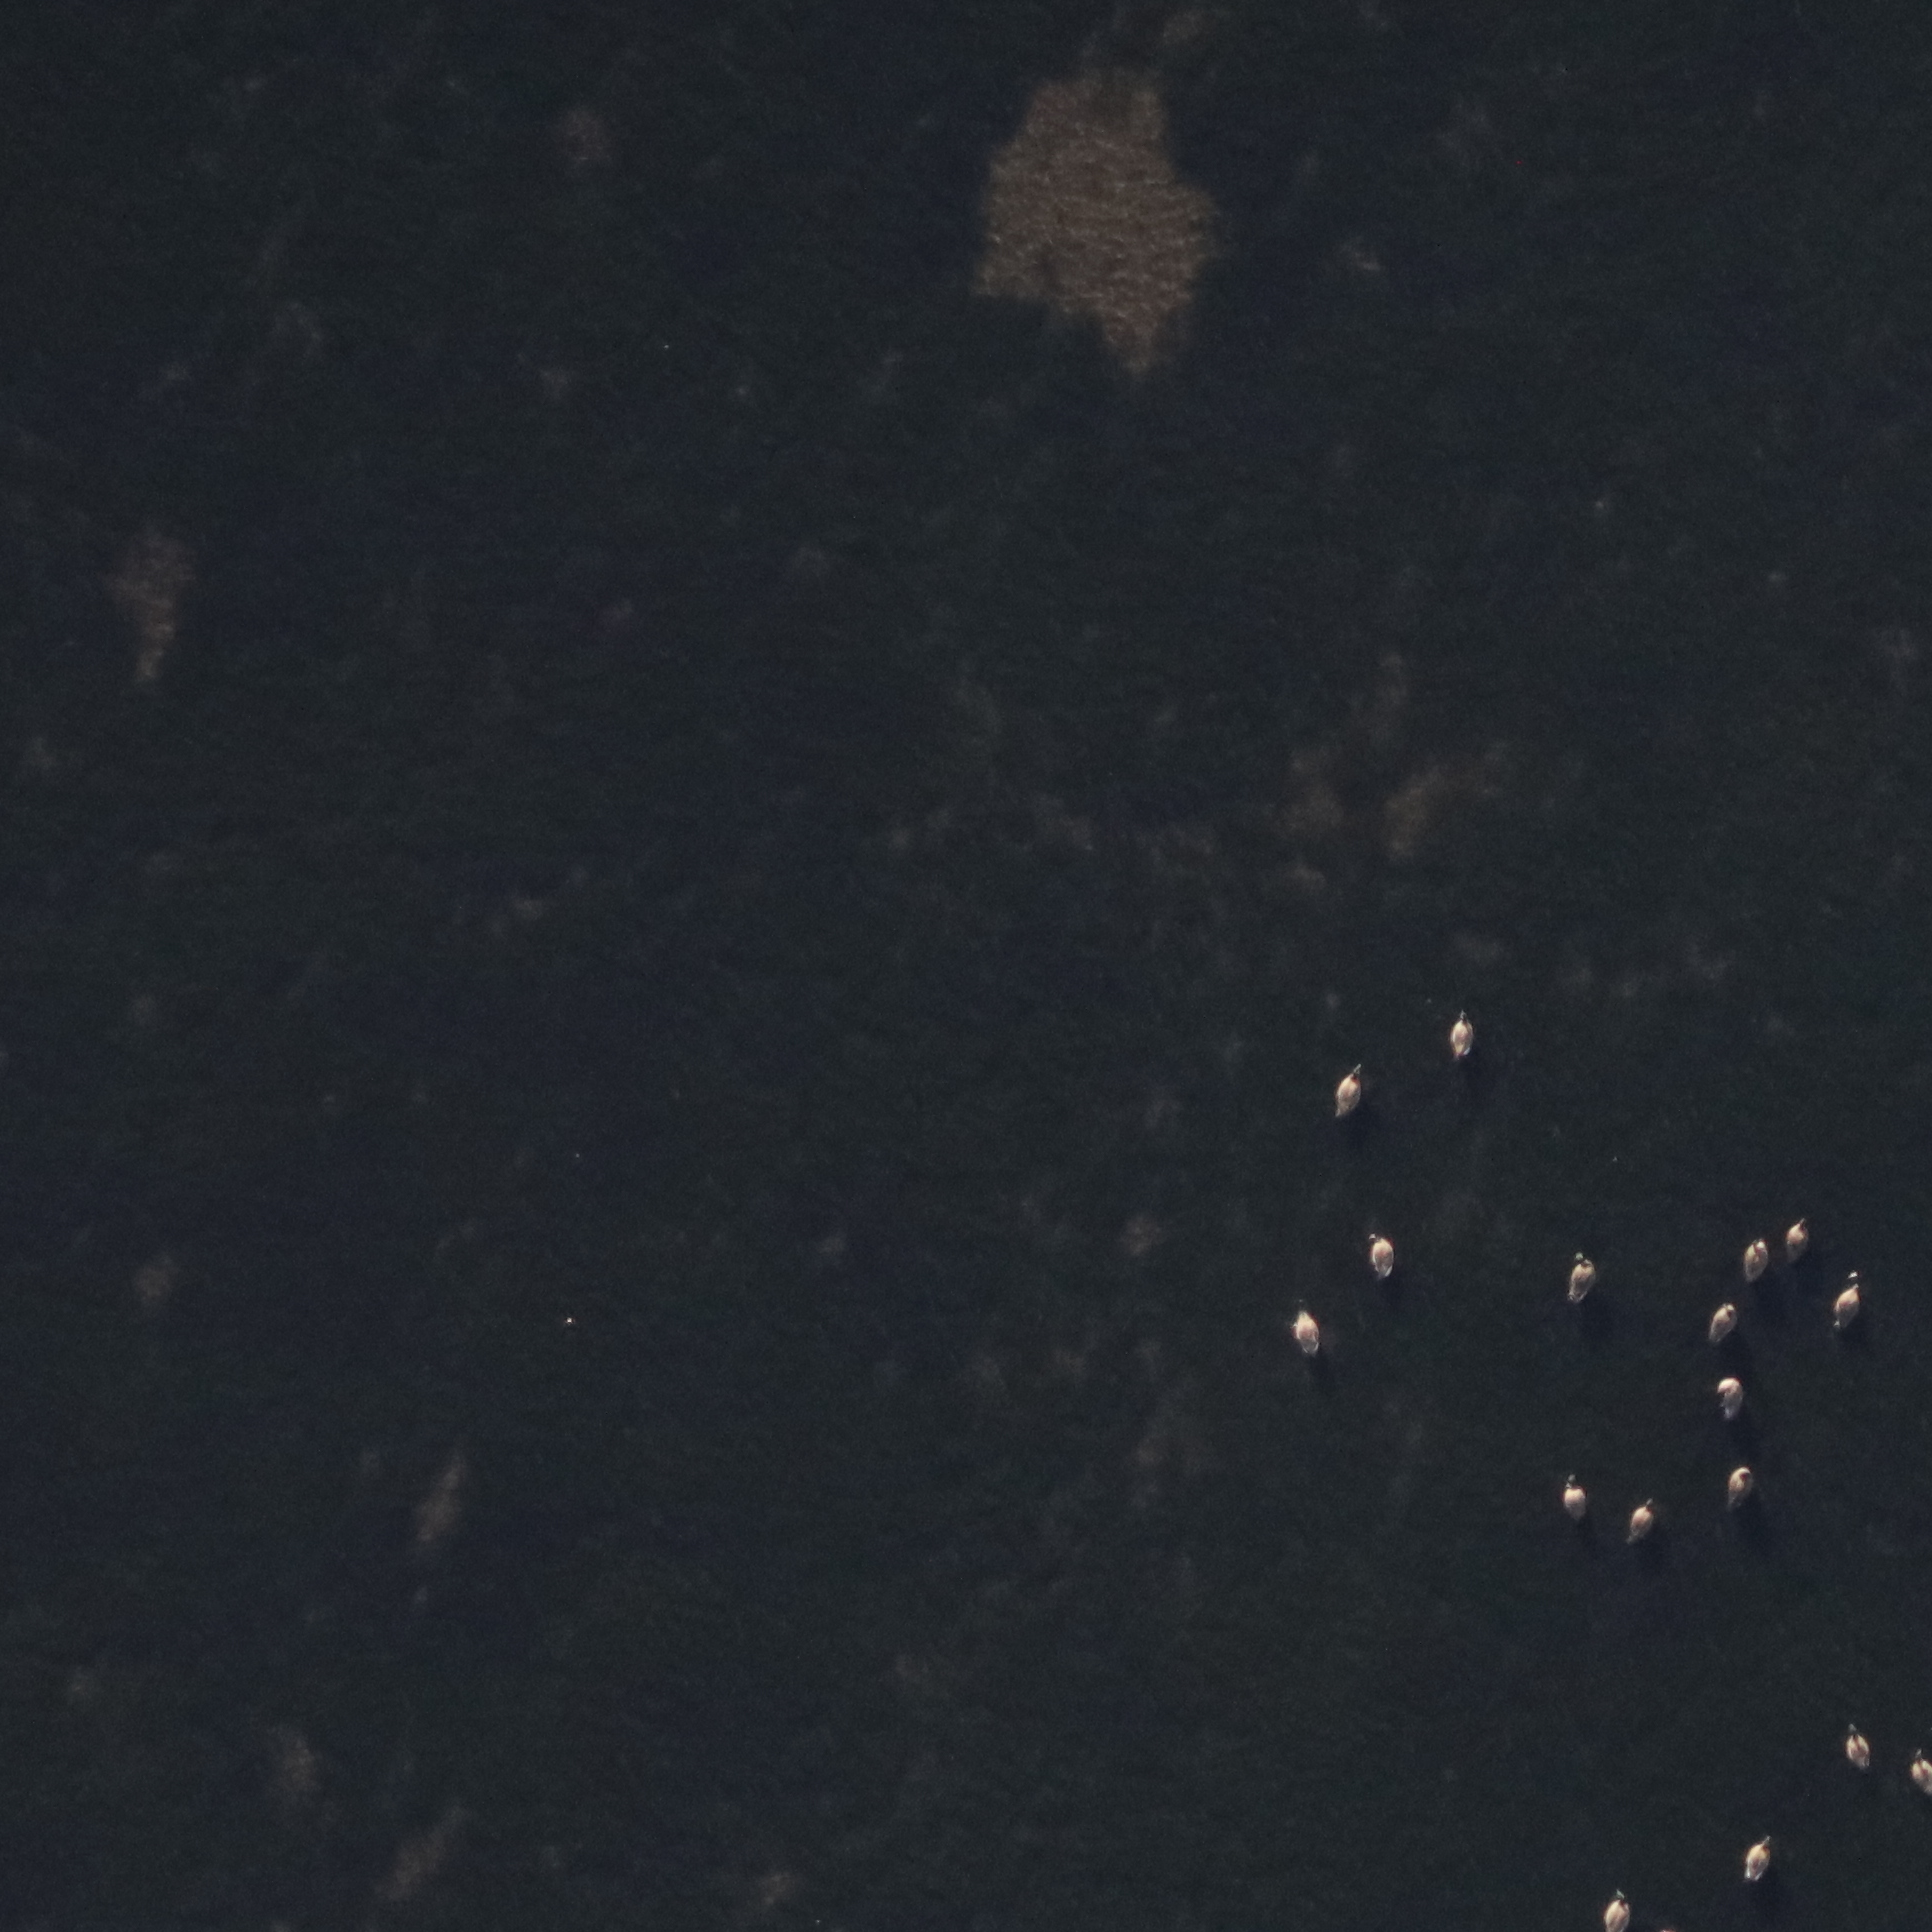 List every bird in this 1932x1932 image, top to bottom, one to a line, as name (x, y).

Canada goose (1457, 1039)
Canada goose (1350, 1094)
Canada goose (1788, 1237)
Canada goose (1382, 1255)
Canada goose (1754, 1260)
Canada goose (1580, 1279)
Canada goose (1848, 1305)
Canada goose (1722, 1323)
Canada goose (1301, 1329)
Canada goose (1732, 1395)
Canada goose (1739, 1485)
Canada goose (1579, 1498)
Canada goose (1642, 1521)
Canada goose (1860, 1744)
Canada goose (1928, 1780)
Canada goose (1758, 1860)
Canada goose (1618, 1916)